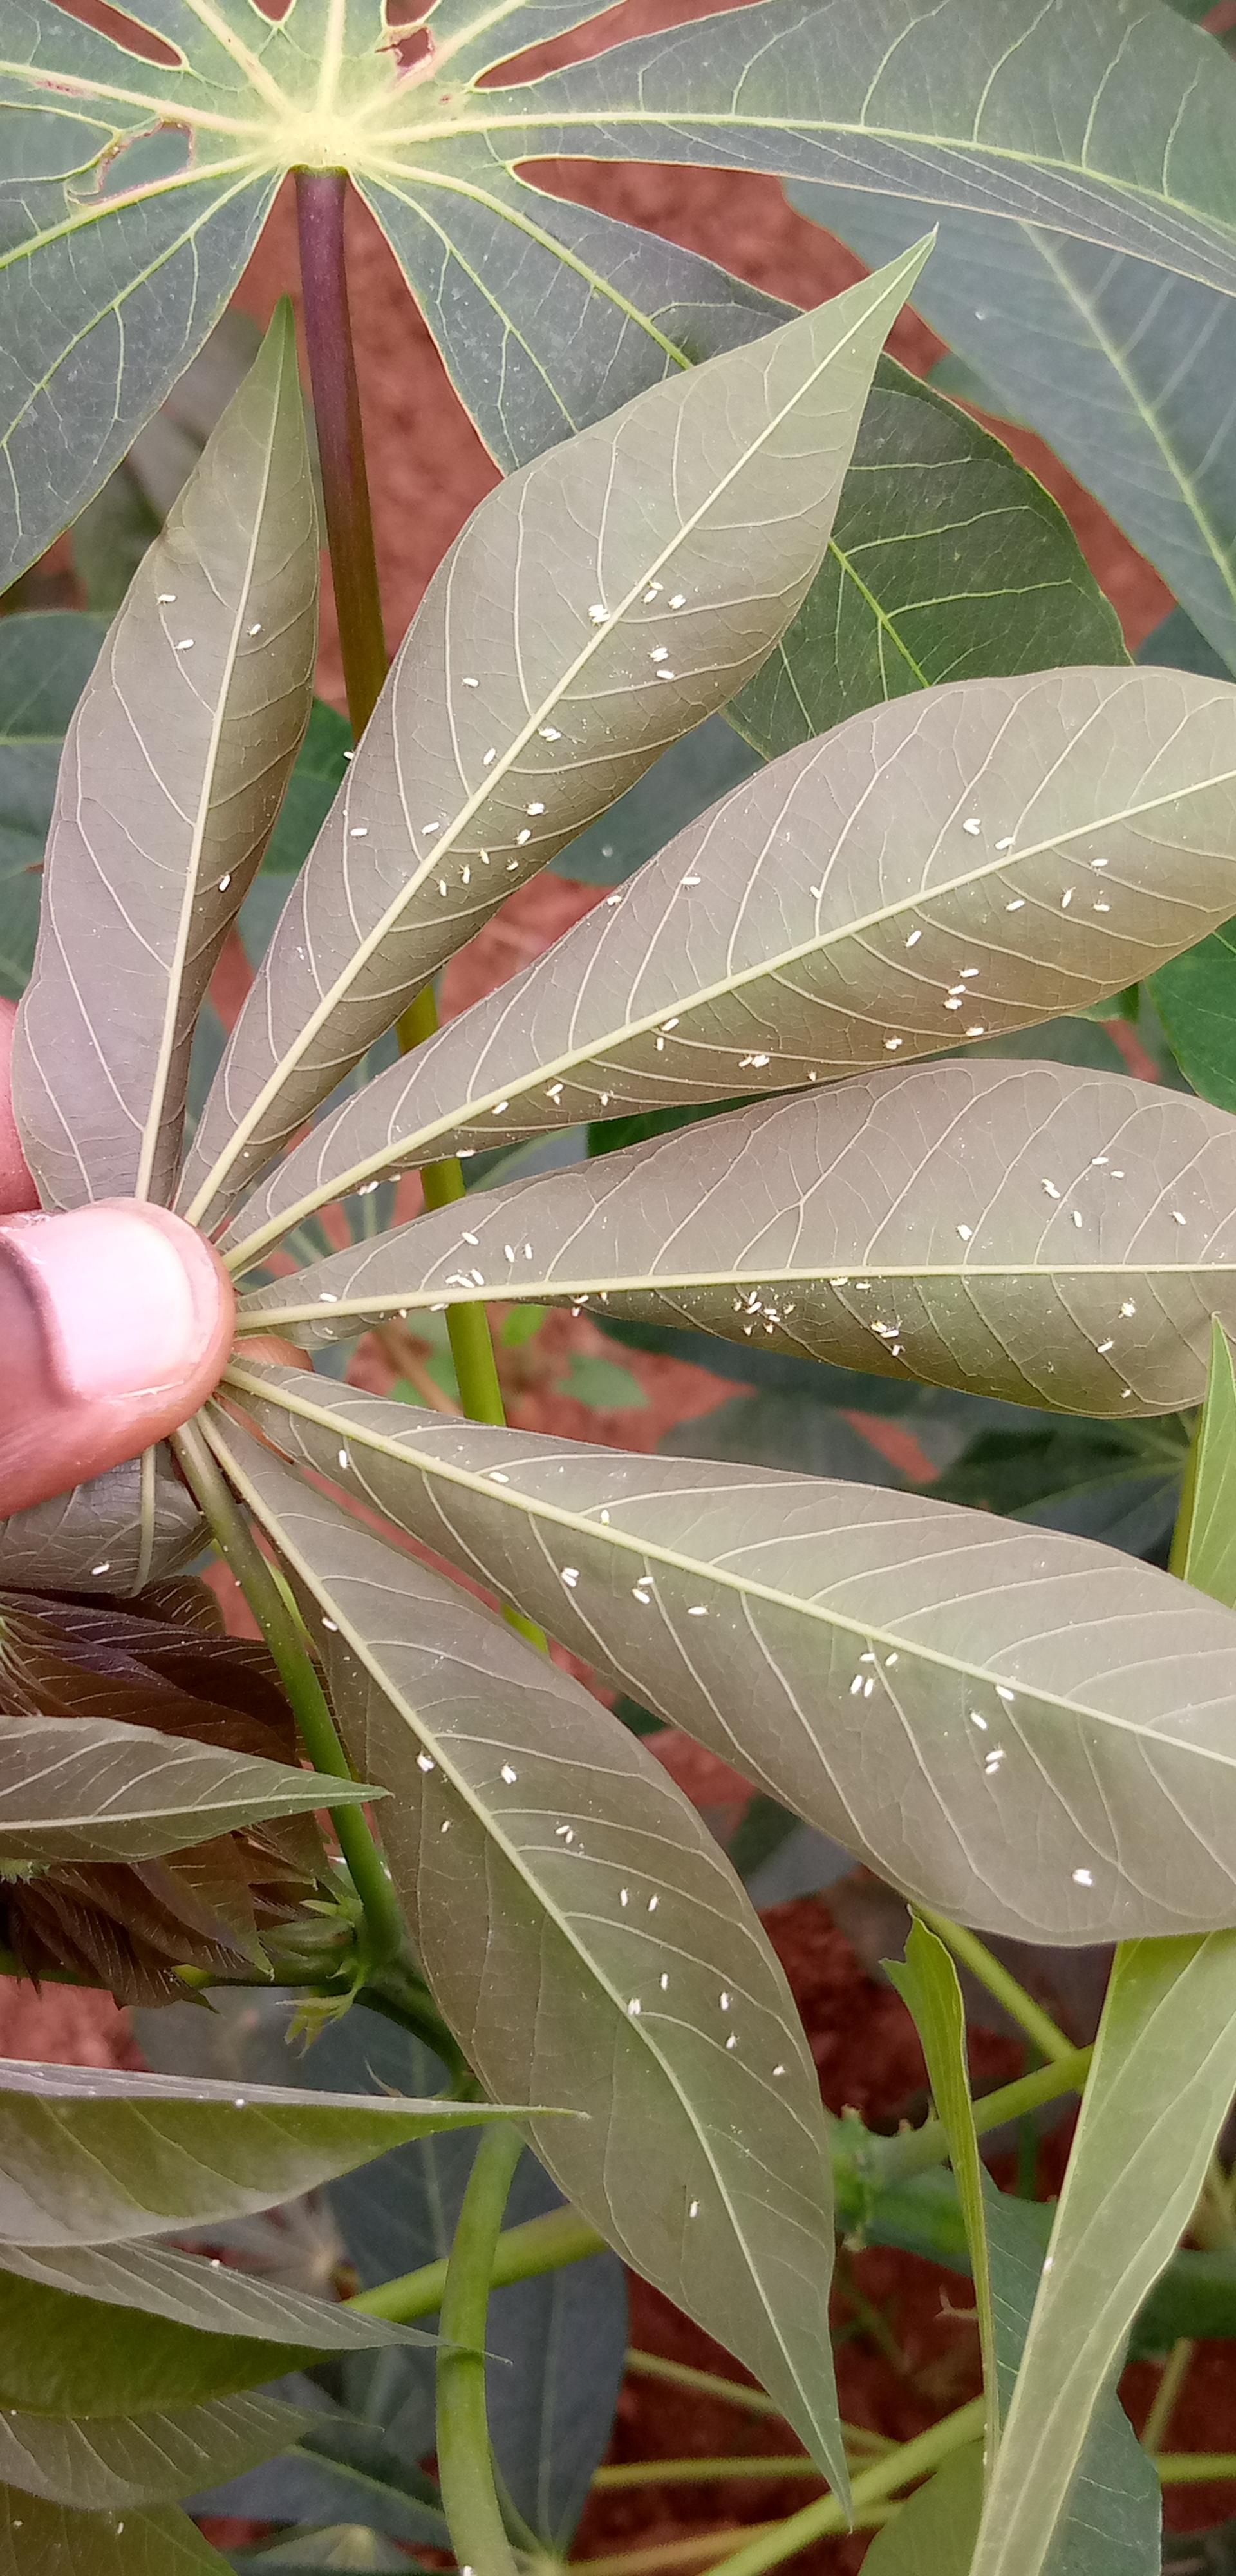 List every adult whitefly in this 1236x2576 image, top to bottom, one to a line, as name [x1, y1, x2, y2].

whitefly [631, 571, 668, 603]
whitefly [633, 573, 668, 612]
whitefly [662, 582, 697, 621]
whitefly [152, 587, 187, 616]
whitefly [576, 595, 610, 633]
whitefly [585, 595, 612, 636]
whitefly [239, 613, 268, 645]
whitefly [169, 625, 194, 655]
whitefly [646, 637, 694, 661]
whitefly [650, 662, 681, 694]
whitefly [447, 670, 489, 703]
whitefly [533, 721, 563, 743]
whitefly [539, 721, 569, 750]
whitefly [477, 739, 514, 770]
whitefly [340, 746, 369, 767]
whitefly [519, 797, 554, 830]
whitefly [407, 811, 442, 844]
whitefly [954, 816, 990, 854]
whitefly [335, 822, 377, 854]
whitefly [984, 822, 1020, 854]
whitefly [501, 824, 543, 858]
whitefly [474, 838, 512, 871]
whitefly [1074, 842, 1135, 878]
whitefly [447, 848, 488, 893]
whitefly [507, 850, 536, 874]
whitefly [200, 864, 247, 900]
whitefly [429, 864, 465, 903]
whitefly [681, 868, 706, 893]
whitefly [789, 878, 835, 906]
whitefly [1048, 878, 1089, 923]
whitefly [1085, 886, 1110, 921]
whitefly [988, 887, 1028, 917]
whitefly [599, 889, 621, 921]
whitefly [897, 917, 934, 951]
whitefly [955, 952, 986, 974]
whitefly [924, 969, 979, 1015]
whitefly [944, 983, 971, 1019]
whitefly [958, 1007, 990, 1046]
whitefly [656, 1008, 689, 1040]
whitefly [636, 1030, 681, 1070]
whitefly [873, 1030, 915, 1068]
whitefly [727, 1035, 772, 1077]
whitefly [730, 1045, 778, 1084]
whitefly [801, 1065, 829, 1097]
whitefly [539, 1068, 576, 1110]
whitefly [595, 1074, 625, 1108]
whitefly [536, 1079, 577, 1113]
whitefly [489, 1094, 519, 1126]
whitefly [451, 1140, 487, 1166]
whitefly [1080, 1144, 1129, 1190]
whitefly [1080, 1145, 1122, 1196]
whitefly [379, 1159, 413, 1189]
whitefly [1031, 1170, 1060, 1206]
whitefly [348, 1172, 379, 1201]
whitefly [1172, 1204, 1196, 1229]
whitefly [1059, 1208, 1101, 1242]
whitefly [957, 1219, 996, 1258]
whitefly [450, 1228, 485, 1258]
whitefly [519, 1229, 541, 1267]
whitefly [495, 1243, 516, 1264]
whitefly [429, 1264, 496, 1305]
whitefly [443, 1269, 488, 1299]
whitefly [824, 1273, 859, 1307]
whitefly [720, 1278, 792, 1336]
whitefly [843, 1280, 876, 1306]
whitefly [308, 1282, 345, 1306]
whitefly [1116, 1285, 1138, 1319]
whitefly [558, 1291, 595, 1323]
whitefly [568, 1293, 612, 1334]
whitefly [391, 1299, 415, 1321]
whitefly [856, 1303, 902, 1343]
whitefly [857, 1313, 912, 1351]
whitefly [1065, 1319, 1121, 1361]
whitefly [1108, 1368, 1147, 1407]
whitefly [323, 1434, 357, 1479]
whitefly [482, 1457, 521, 1498]
whitefly [587, 1504, 625, 1526]
whitefly [548, 1551, 599, 1609]
whitefly [86, 1555, 124, 1587]
whitefly [552, 1558, 590, 1600]
whitefly [619, 1562, 667, 1620]
whitefly [615, 1568, 670, 1623]
whitefly [677, 1596, 719, 1633]
whitefly [306, 1609, 345, 1641]
whitefly [847, 1636, 881, 1677]
whitefly [879, 1642, 906, 1677]
whitefly [836, 1663, 879, 1707]
whitefly [834, 1666, 891, 1715]
whitefly [982, 1667, 1022, 1716]
whitefly [954, 1712, 996, 1748]
whitefly [979, 1739, 1017, 1779]
whitefly [414, 1745, 447, 1781]
whitefly [488, 1752, 534, 1799]
whitefly [968, 1752, 1018, 1794]
whitefly [495, 1758, 526, 1794]
whitefly [432, 1808, 464, 1842]
whitefly [552, 1812, 580, 1845]
whitefly [557, 1823, 586, 1859]
whitefly [1063, 1855, 1098, 1895]
whitefly [630, 1872, 671, 1919]
whitefly [606, 1877, 642, 1921]
whitefly [644, 1967, 667, 1992]
whitefly [702, 1982, 736, 2011]
whitefly [621, 1988, 659, 2034]
whitefly [705, 2023, 740, 2061]
whitefly [755, 2044, 789, 2086]
whitefly [664, 2180, 723, 2229]